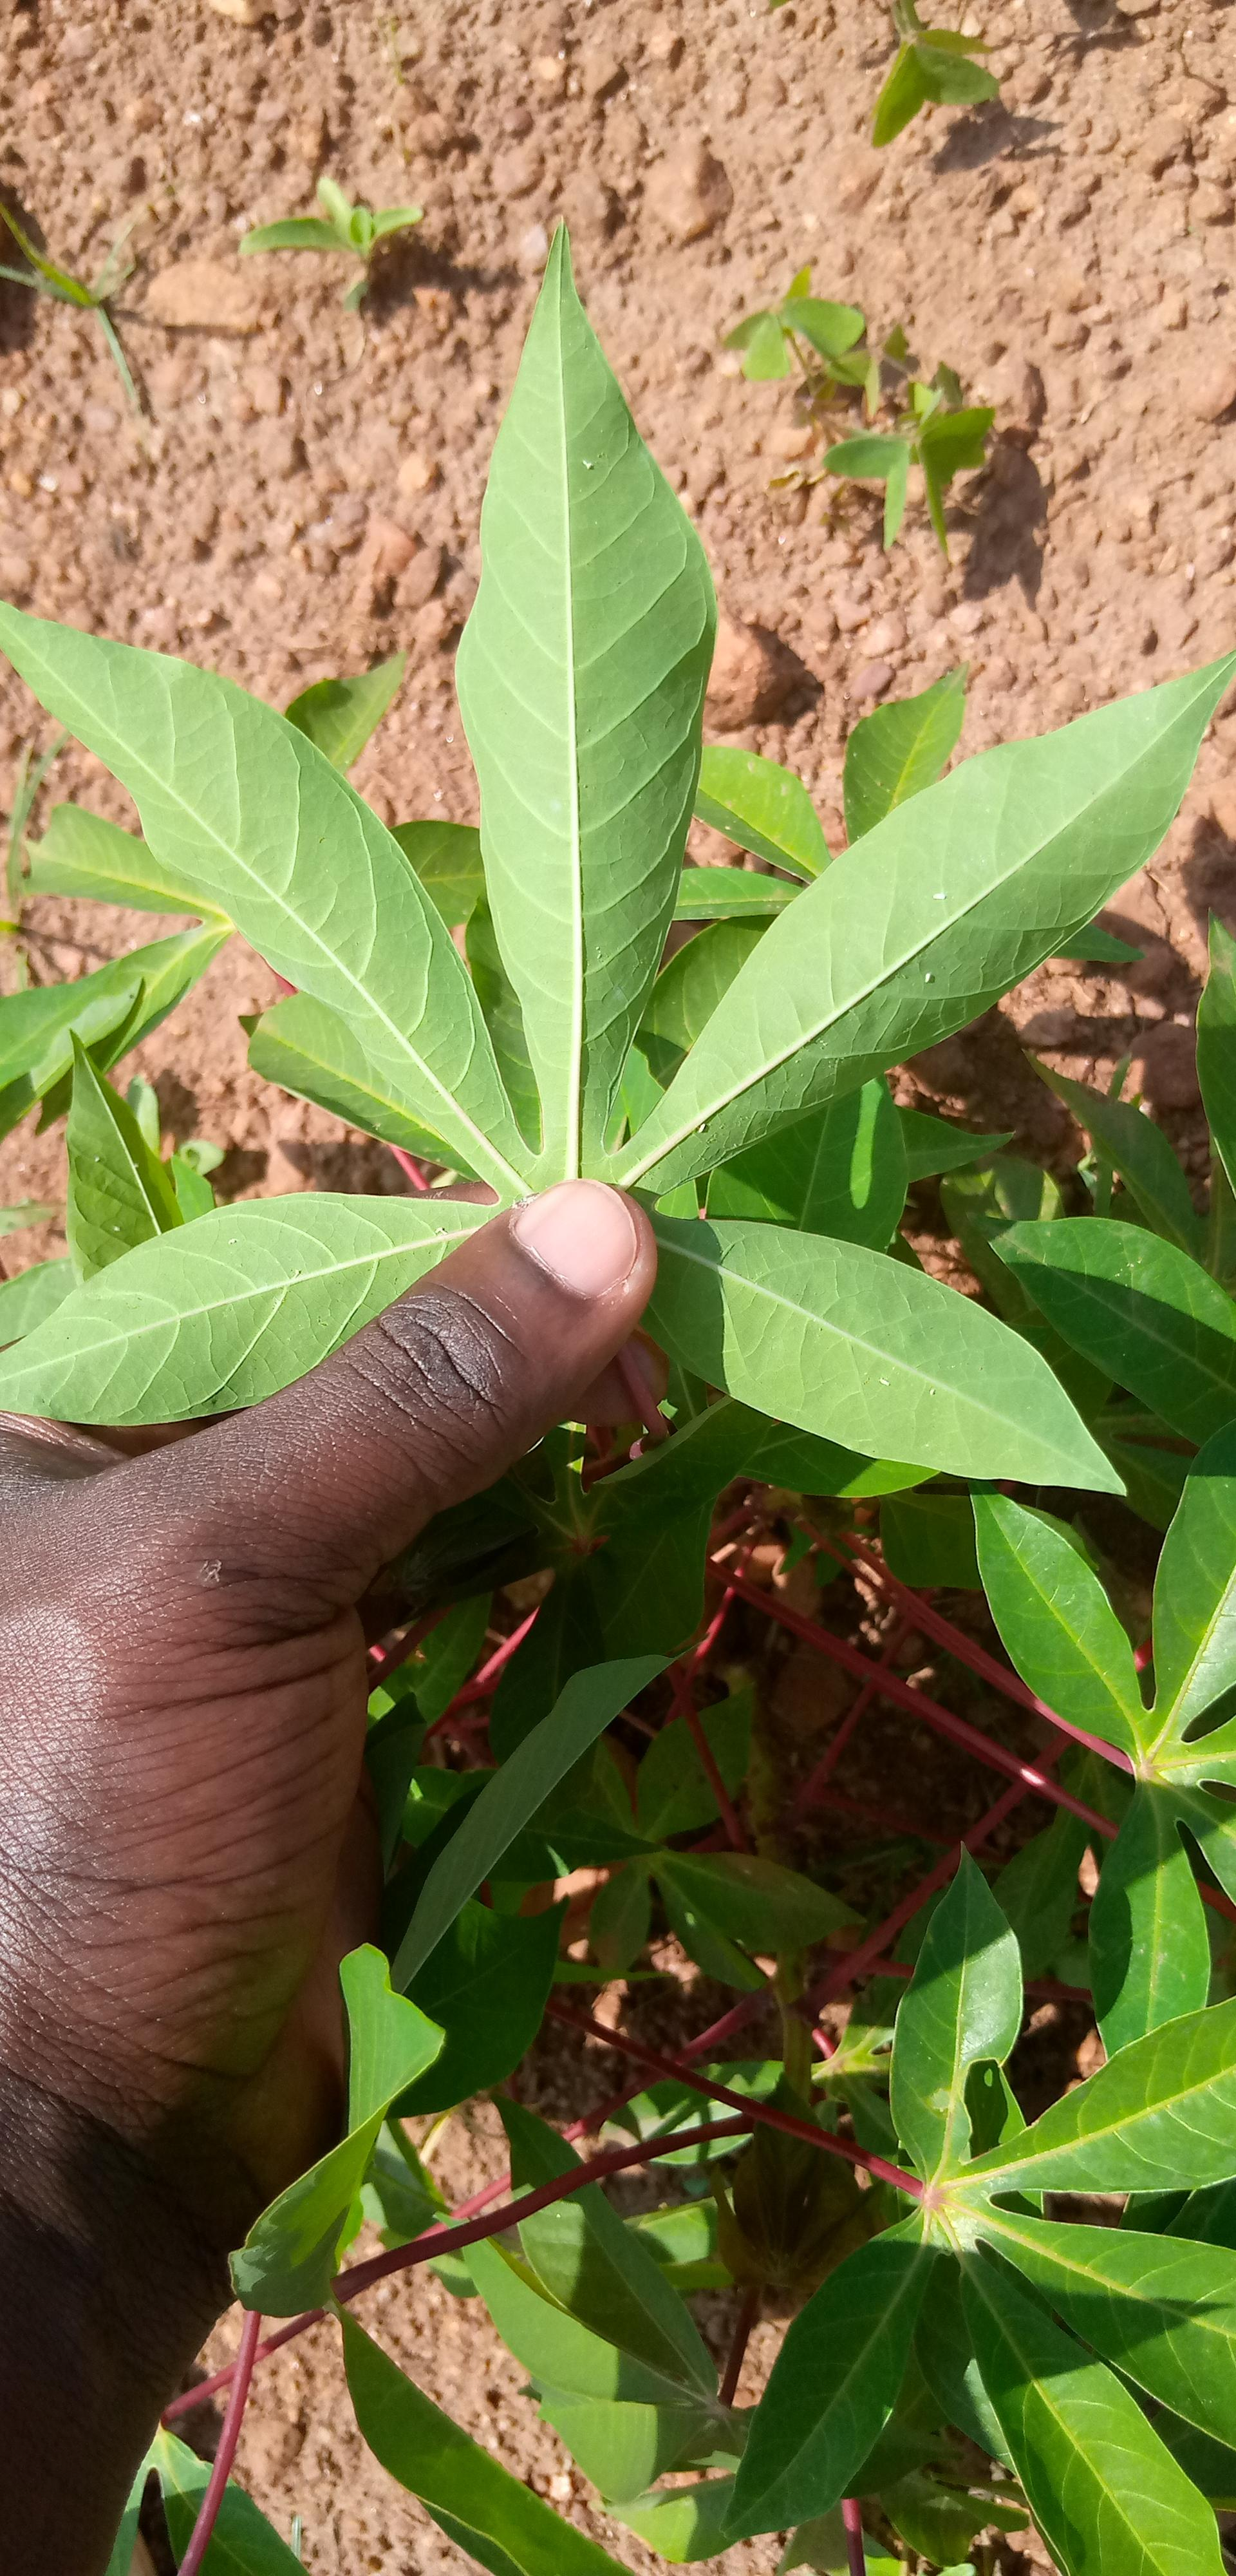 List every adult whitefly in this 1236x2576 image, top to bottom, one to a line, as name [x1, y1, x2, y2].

whitefly [580, 457, 594, 471]
whitefly [932, 891, 946, 901]
whitefly [924, 972, 930, 984]
whitefly [697, 1122, 705, 1135]
whitefly [434, 1226, 449, 1236]
whitefly [227, 1236, 240, 1245]
whitefly [877, 1376, 889, 1387]